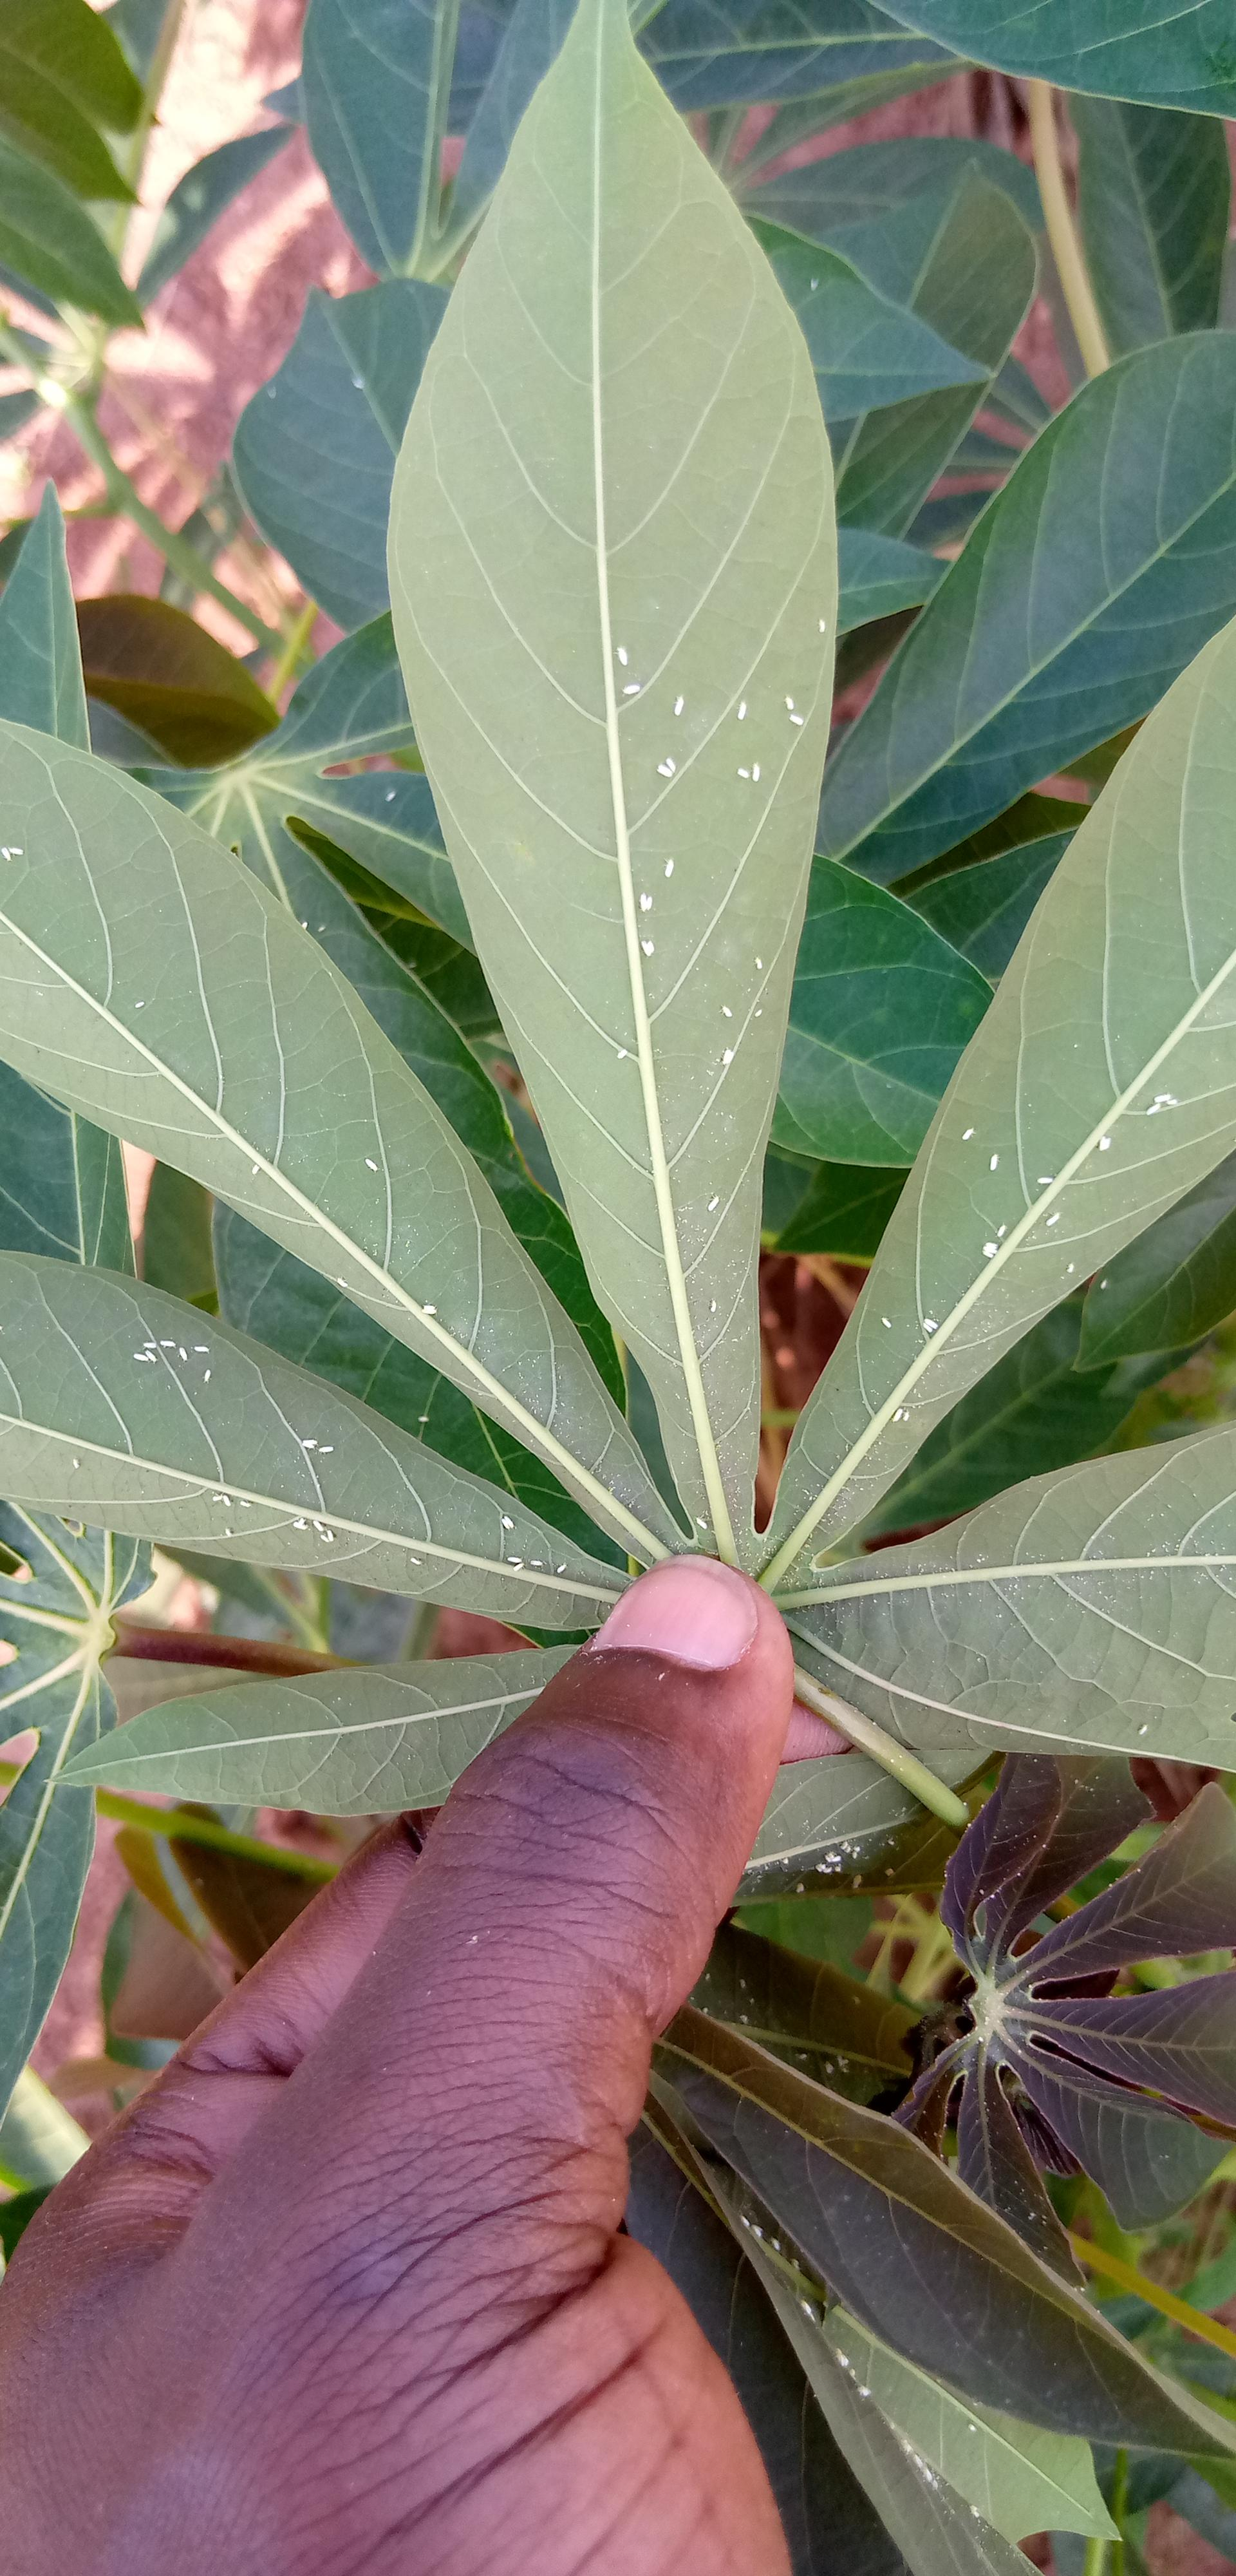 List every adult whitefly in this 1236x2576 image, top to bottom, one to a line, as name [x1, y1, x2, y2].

whitefly [615, 645, 630, 667]
whitefly [621, 683, 642, 696]
whitefly [672, 694, 686, 717]
whitefly [783, 695, 796, 711]
whitefly [735, 700, 750, 722]
whitefly [788, 714, 805, 728]
whitefly [665, 757, 676, 772]
whitefly [750, 761, 761, 784]
whitefly [655, 764, 673, 779]
whitefly [735, 768, 750, 781]
whitefly [1, 846, 12, 862]
whitefly [8, 847, 24, 856]
whitefly [662, 856, 675, 878]
whitefly [639, 891, 647, 914]
whitefly [646, 895, 653, 913]
whitefly [301, 920, 310, 932]
whitefly [647, 940, 655, 953]
whitefly [640, 940, 651, 958]
whitefly [753, 956, 764, 971]
whitefly [132, 999, 146, 1009]
whitefly [720, 1005, 735, 1019]
whitefly [754, 1008, 763, 1019]
whitefly [616, 1048, 629, 1061]
whitefly [722, 1048, 731, 1066]
whitefly [726, 1052, 734, 1066]
whitefly [1152, 1093, 1172, 1104]
whitefly [1166, 1098, 1178, 1106]
whitefly [1145, 1102, 1161, 1118]
whitefly [960, 1126, 976, 1143]
whitefly [1098, 1135, 1106, 1152]
whitefly [1105, 1135, 1112, 1152]
whitefly [988, 1152, 1000, 1172]
whitefly [363, 1157, 379, 1173]
whitefly [249, 1164, 261, 1175]
whitefly [1035, 1175, 1055, 1186]
whitefly [706, 1193, 720, 1213]
whitefly [1044, 1210, 1062, 1229]
whitefly [995, 1223, 1007, 1239]
whitefly [984, 1240, 999, 1249]
whitefly [980, 1245, 999, 1255]
whitefly [980, 1250, 997, 1260]
whitefly [1064, 1260, 1078, 1276]
whitefly [335, 1276, 349, 1289]
whitefly [709, 1299, 718, 1314]
whitefly [423, 1304, 435, 1310]
whitefly [421, 1309, 437, 1315]
whitefly [879, 1315, 894, 1331]
whitefly [923, 1318, 940, 1331]
whitefly [922, 1322, 935, 1335]
whitefly [159, 1339, 177, 1348]
whitefly [140, 1340, 159, 1350]
whitefly [192, 1345, 210, 1354]
whitefly [178, 1346, 191, 1362]
whitefly [144, 1349, 158, 1363]
whitefly [132, 1353, 149, 1362]
whitefly [203, 1367, 212, 1383]
whitefly [890, 1406, 904, 1425]
whitefly [902, 1410, 912, 1423]
whitefly [301, 1439, 318, 1446]
whitefly [301, 1443, 315, 1450]
whitefly [317, 1446, 335, 1454]
whitefly [71, 1456, 82, 1470]
whitefly [211, 1493, 223, 1501]
whitefly [223, 1494, 232, 1507]
whitefly [239, 1499, 253, 1509]
whitefly [503, 1515, 514, 1530]
whitefly [695, 1516, 709, 1531]
whitefly [298, 1517, 305, 1526]
whitefly [500, 1518, 510, 1530]
whitefly [312, 1520, 324, 1532]
whitefly [292, 1520, 308, 1531]
whitefly [225, 1527, 234, 1539]
whitefly [326, 1529, 335, 1542]
whitefly [319, 1533, 329, 1543]
whitefly [409, 1556, 422, 1567]
whitefly [506, 1556, 523, 1564]
whitefly [529, 1559, 543, 1567]
whitefly [553, 1561, 569, 1575]
whitefly [512, 1562, 525, 1573]
whitefly [1136, 1721, 1150, 1739]